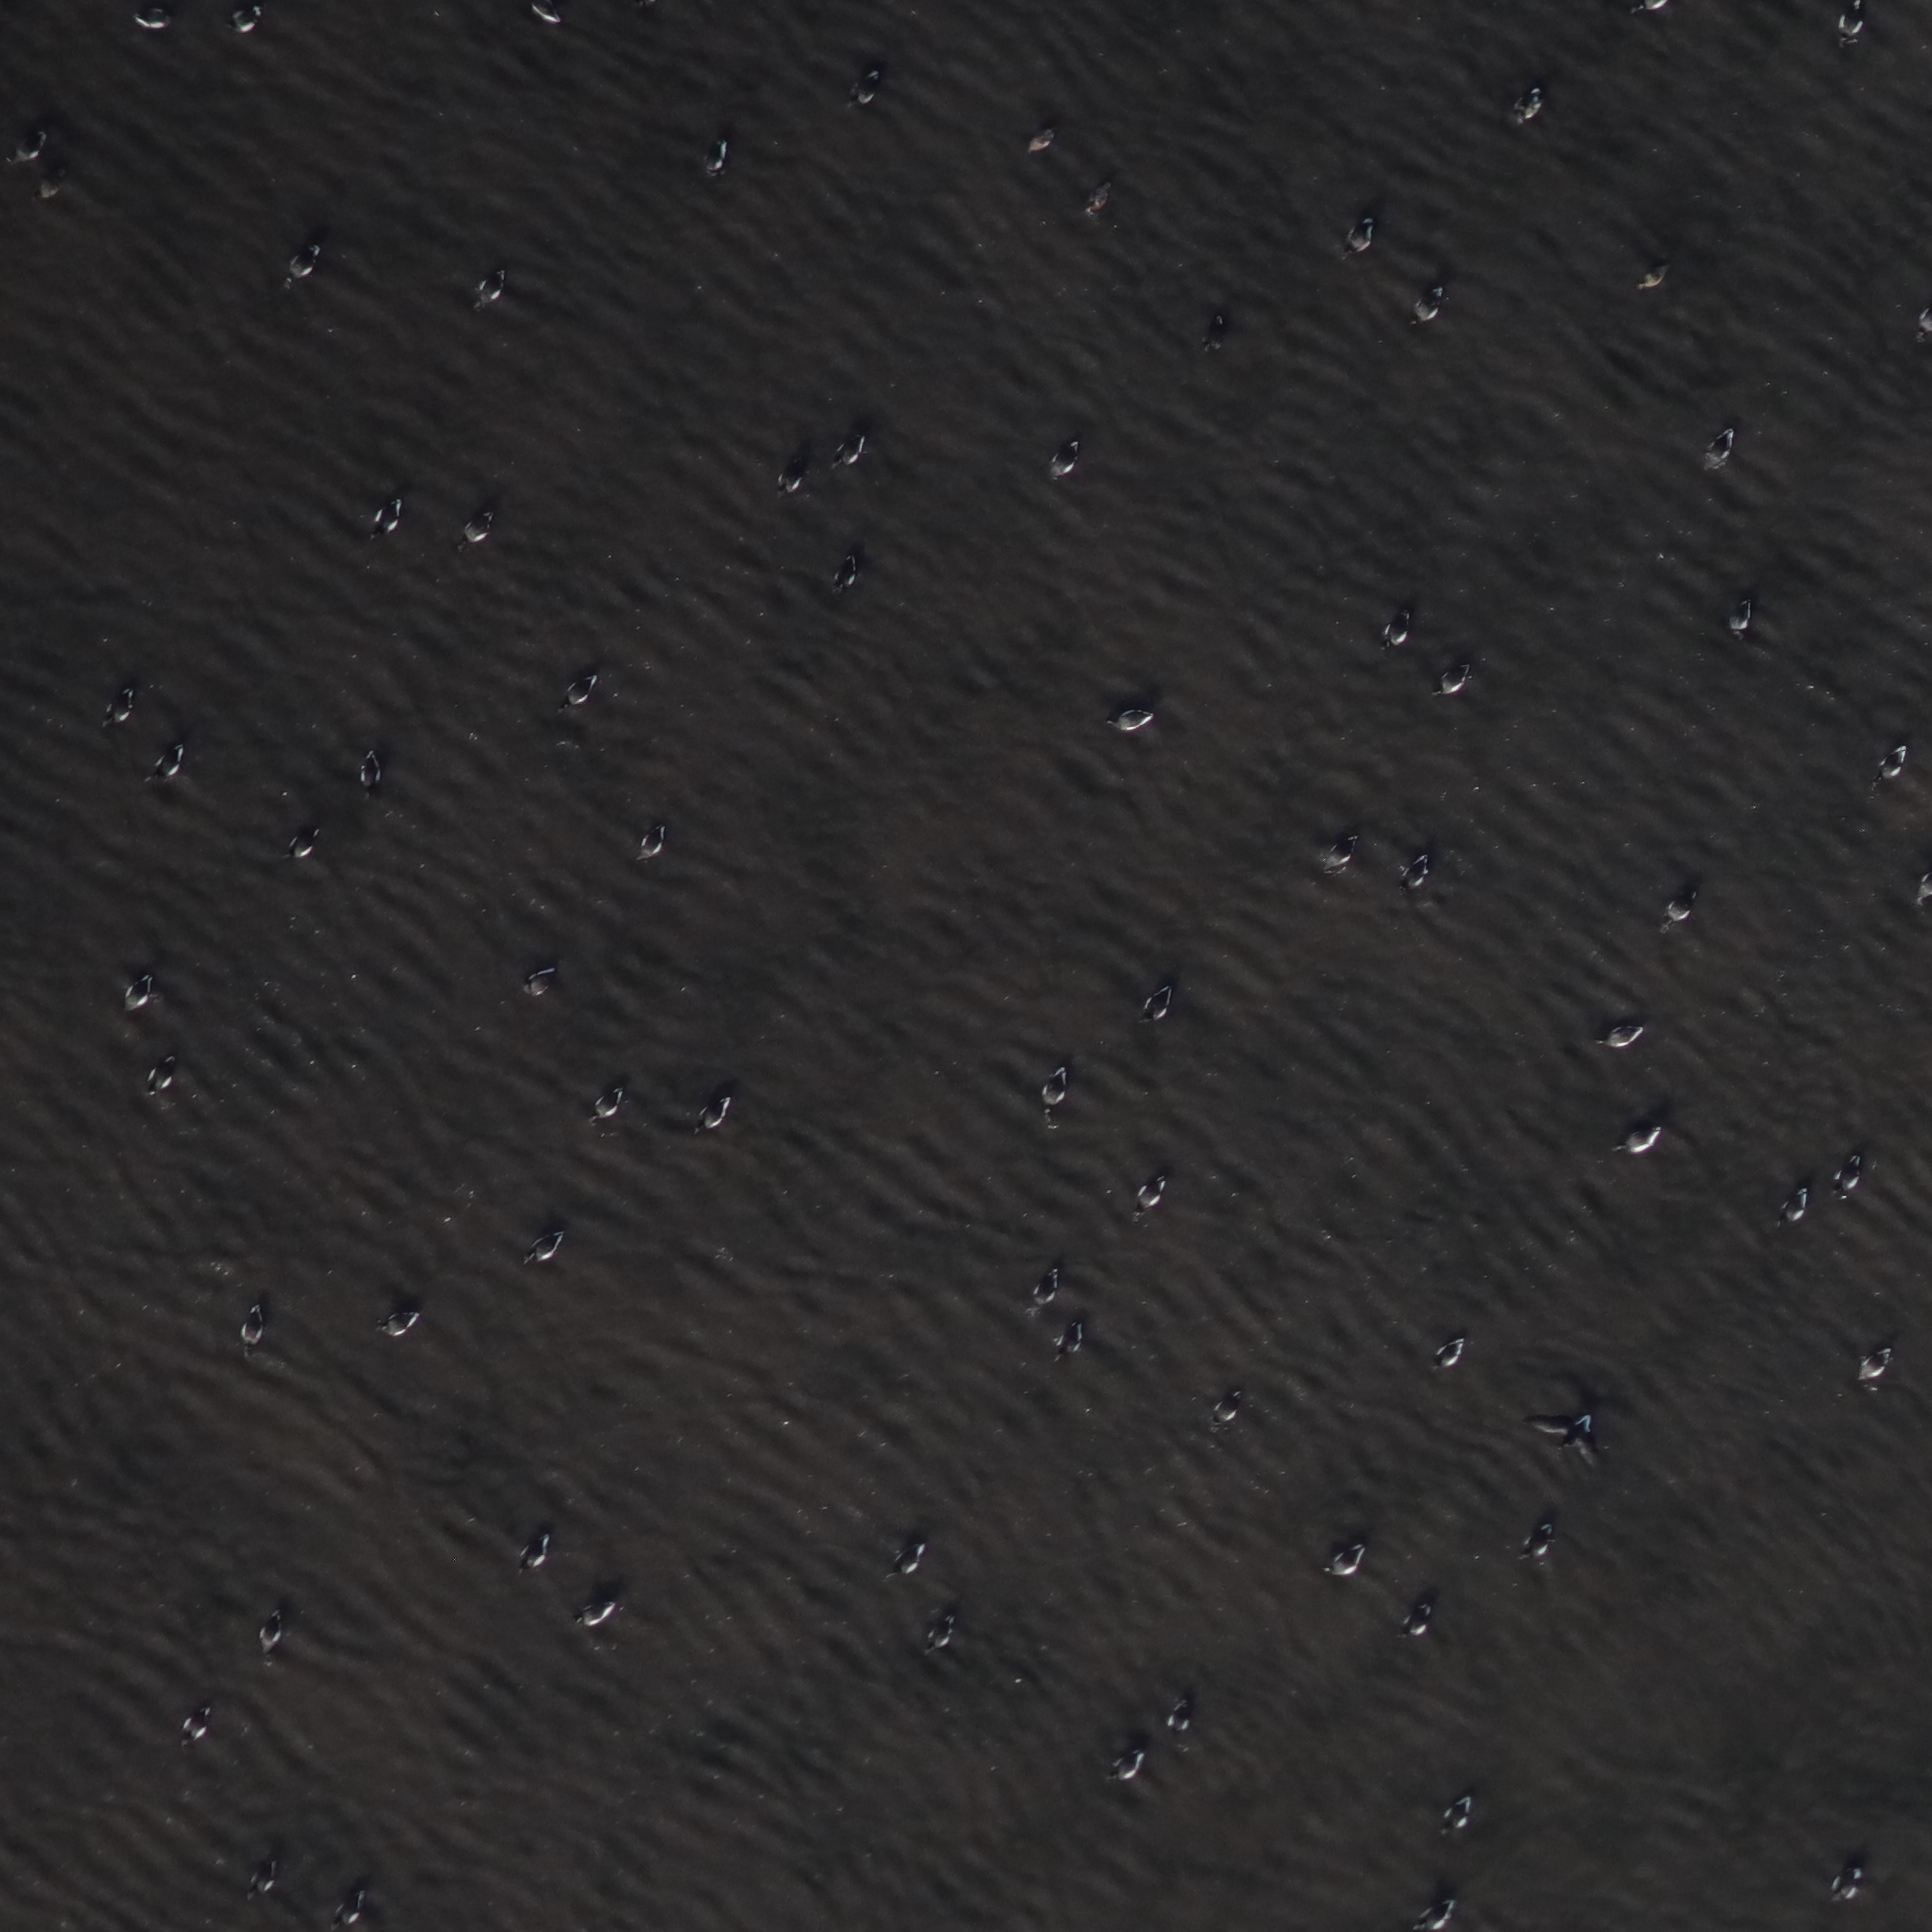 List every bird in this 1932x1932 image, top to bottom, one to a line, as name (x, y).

brant (248, 18)
brant (141, 19)
brant (1849, 25)
brant (866, 92)
brant (1528, 108)
other bird (1043, 139)
brant (31, 149)
brant (717, 153)
brant (45, 188)
other bird (1095, 197)
brant (1360, 236)
brant (303, 263)
other bird (1660, 281)
brant (490, 289)
brant (1426, 304)
brant (1930, 319)
brant (1215, 335)
brant (1720, 447)
brant (850, 452)
brant (1062, 461)
brant (790, 484)
brant (386, 518)
brant (475, 528)
brant (846, 575)
brant (1734, 626)
brant (1395, 639)
brant (1452, 677)
brant (577, 693)
brant (115, 710)
brant (1129, 717)
brant (1893, 760)
brant (166, 765)
brant (371, 770)
brant (651, 843)
brant (302, 847)
brant (1336, 855)
brant (1415, 875)
brant (1675, 908)
brant (536, 980)
brant (140, 992)
brant (1157, 1003)
brant (1622, 1036)
brant (162, 1076)
brant (1054, 1091)
brant (607, 1105)
brant (712, 1115)
brant (1640, 1135)
brant (1848, 1177)
brant (1148, 1195)
brant (1792, 1206)
brant (544, 1247)
brant (1044, 1288)
brant (401, 1322)
brant (253, 1329)
brant (1069, 1339)
brant (1448, 1353)
brant (1871, 1365)
brant (1225, 1407)
brant (1580, 1431)
brant (1537, 1543)
brant (532, 1552)
brant (907, 1555)
brant (1345, 1562)
brant (593, 1614)
brant (1416, 1623)
brant (275, 1633)
brant (937, 1634)
brant (1179, 1717)
brant (194, 1726)
brant (1127, 1762)
brant (1456, 1815)
brant (260, 1879)
brant (1848, 1880)
brant (348, 1911)
brant (1434, 1915)